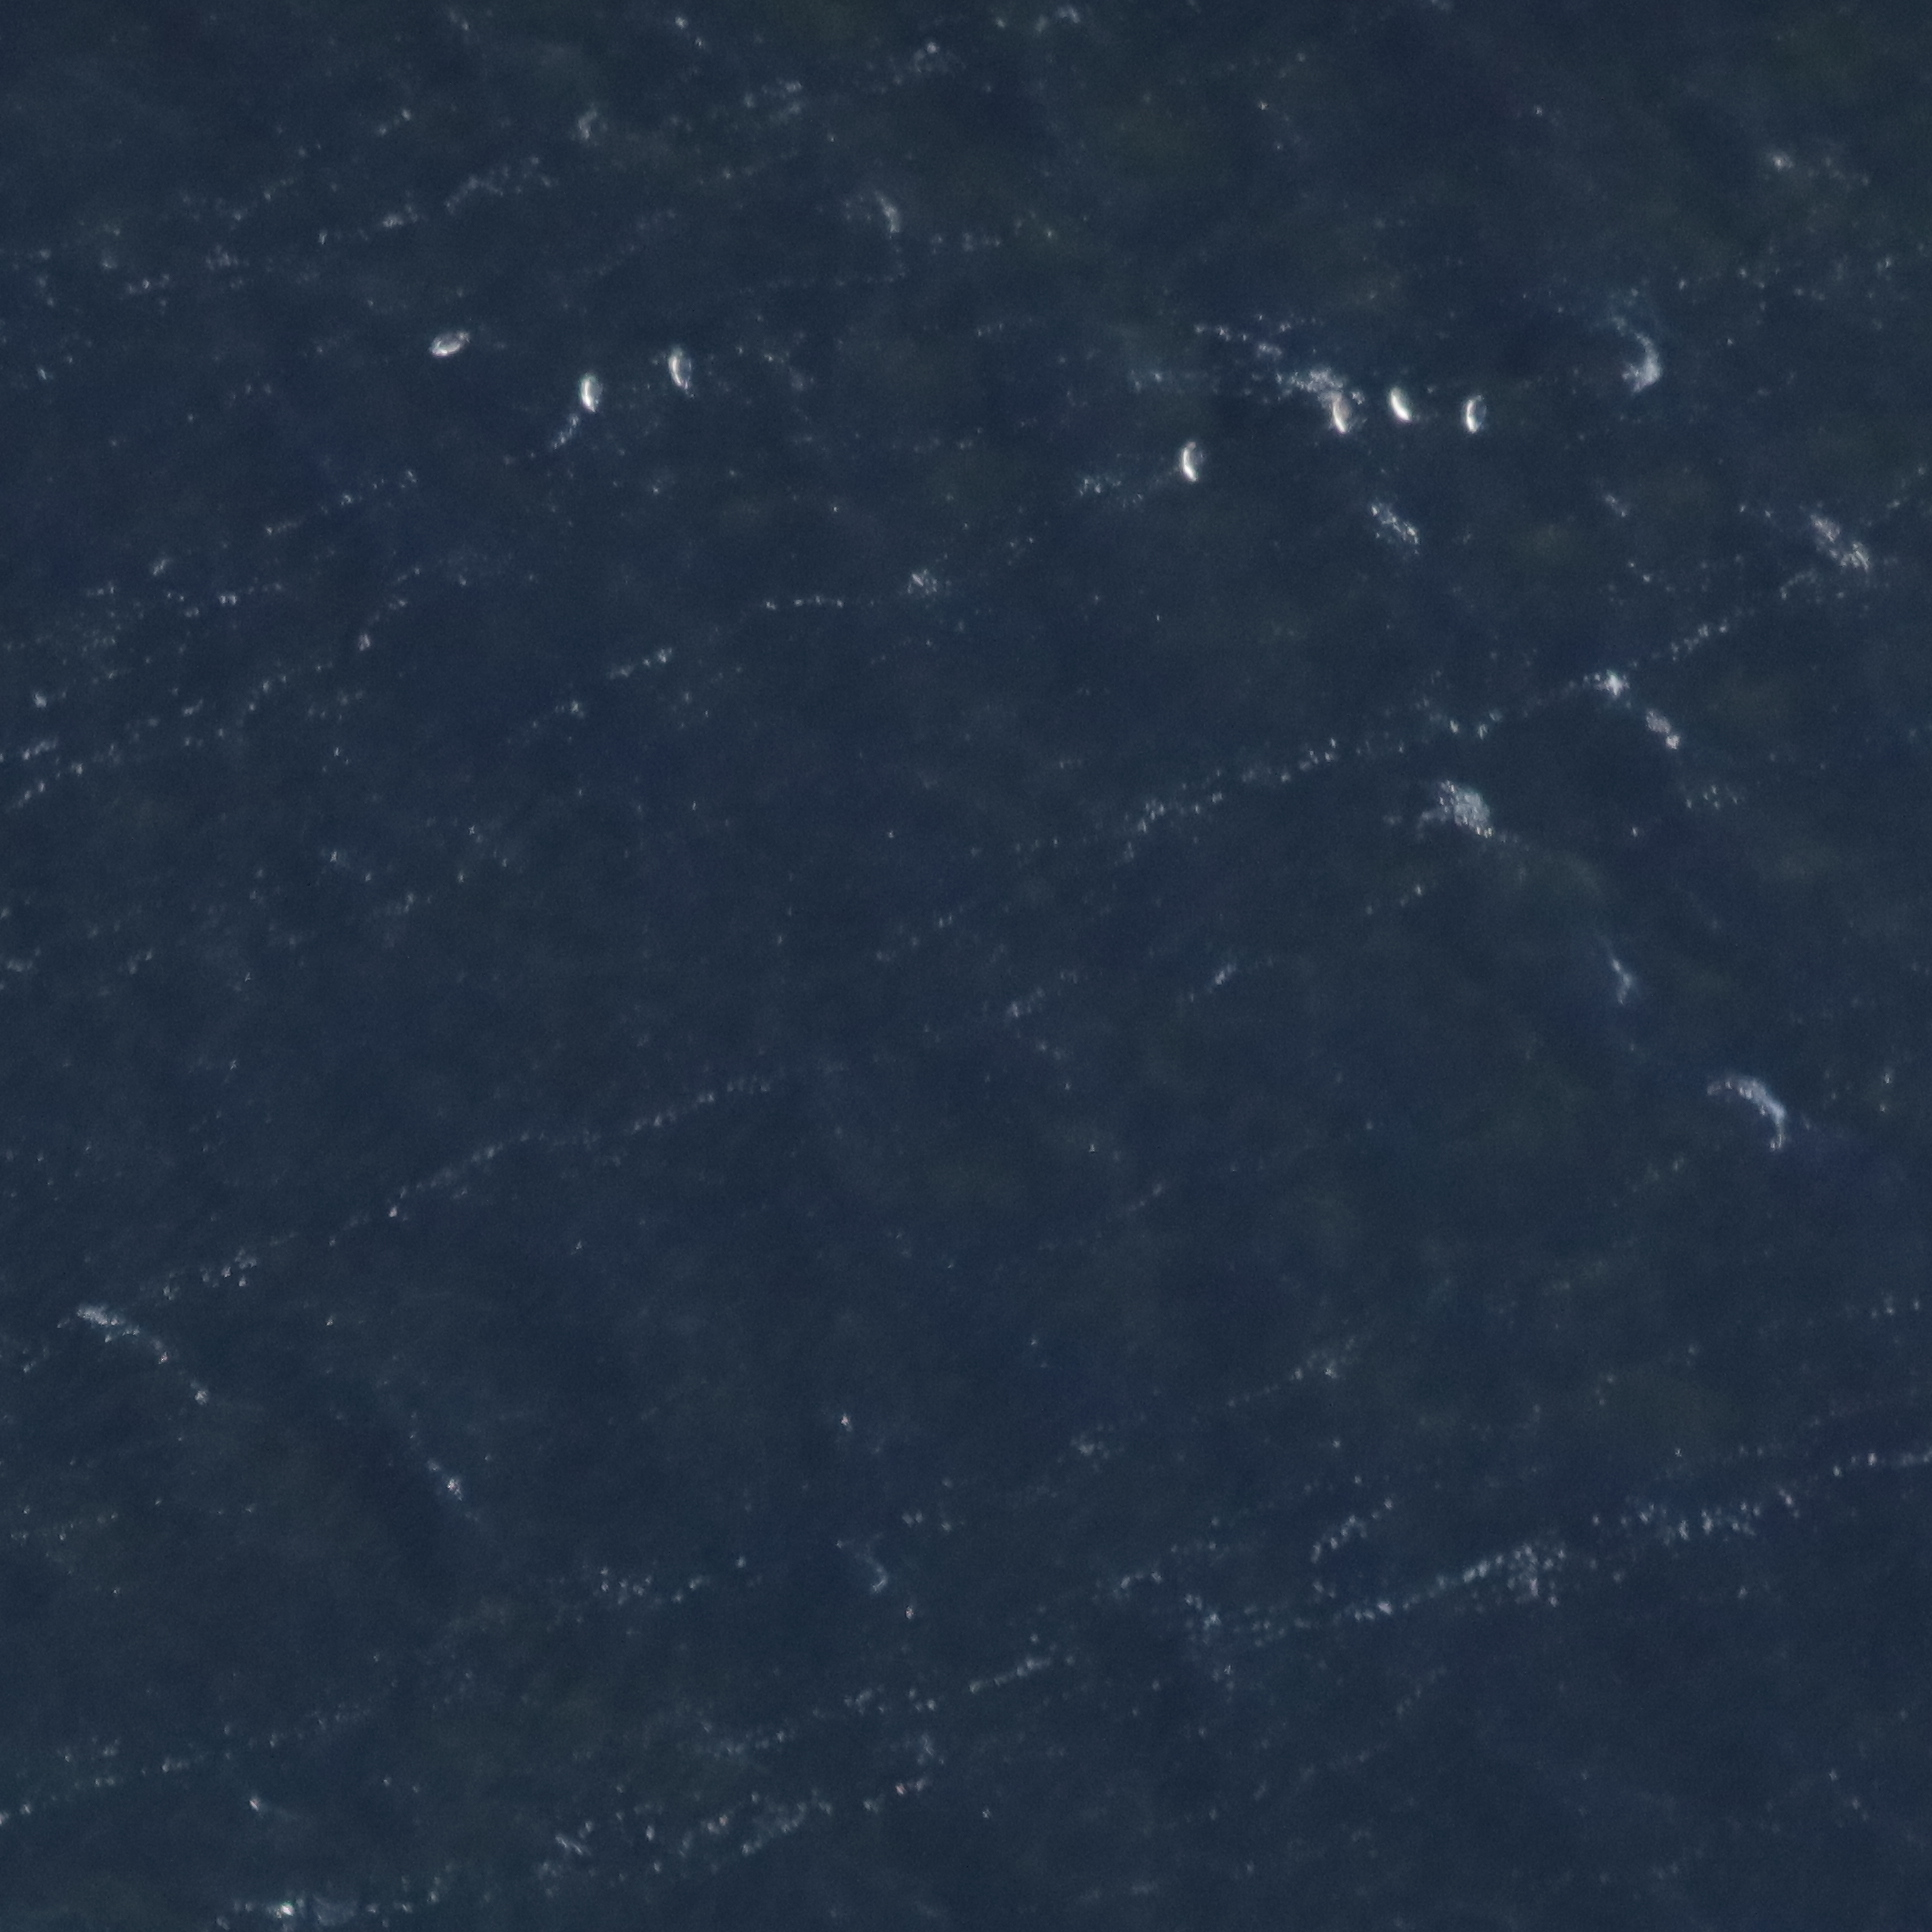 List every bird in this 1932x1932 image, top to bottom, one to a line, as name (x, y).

brant (452, 345)
brant (681, 371)
brant (593, 391)
other bird (1400, 399)
other bird (1351, 408)
other bird (1473, 412)
other bird (1196, 468)